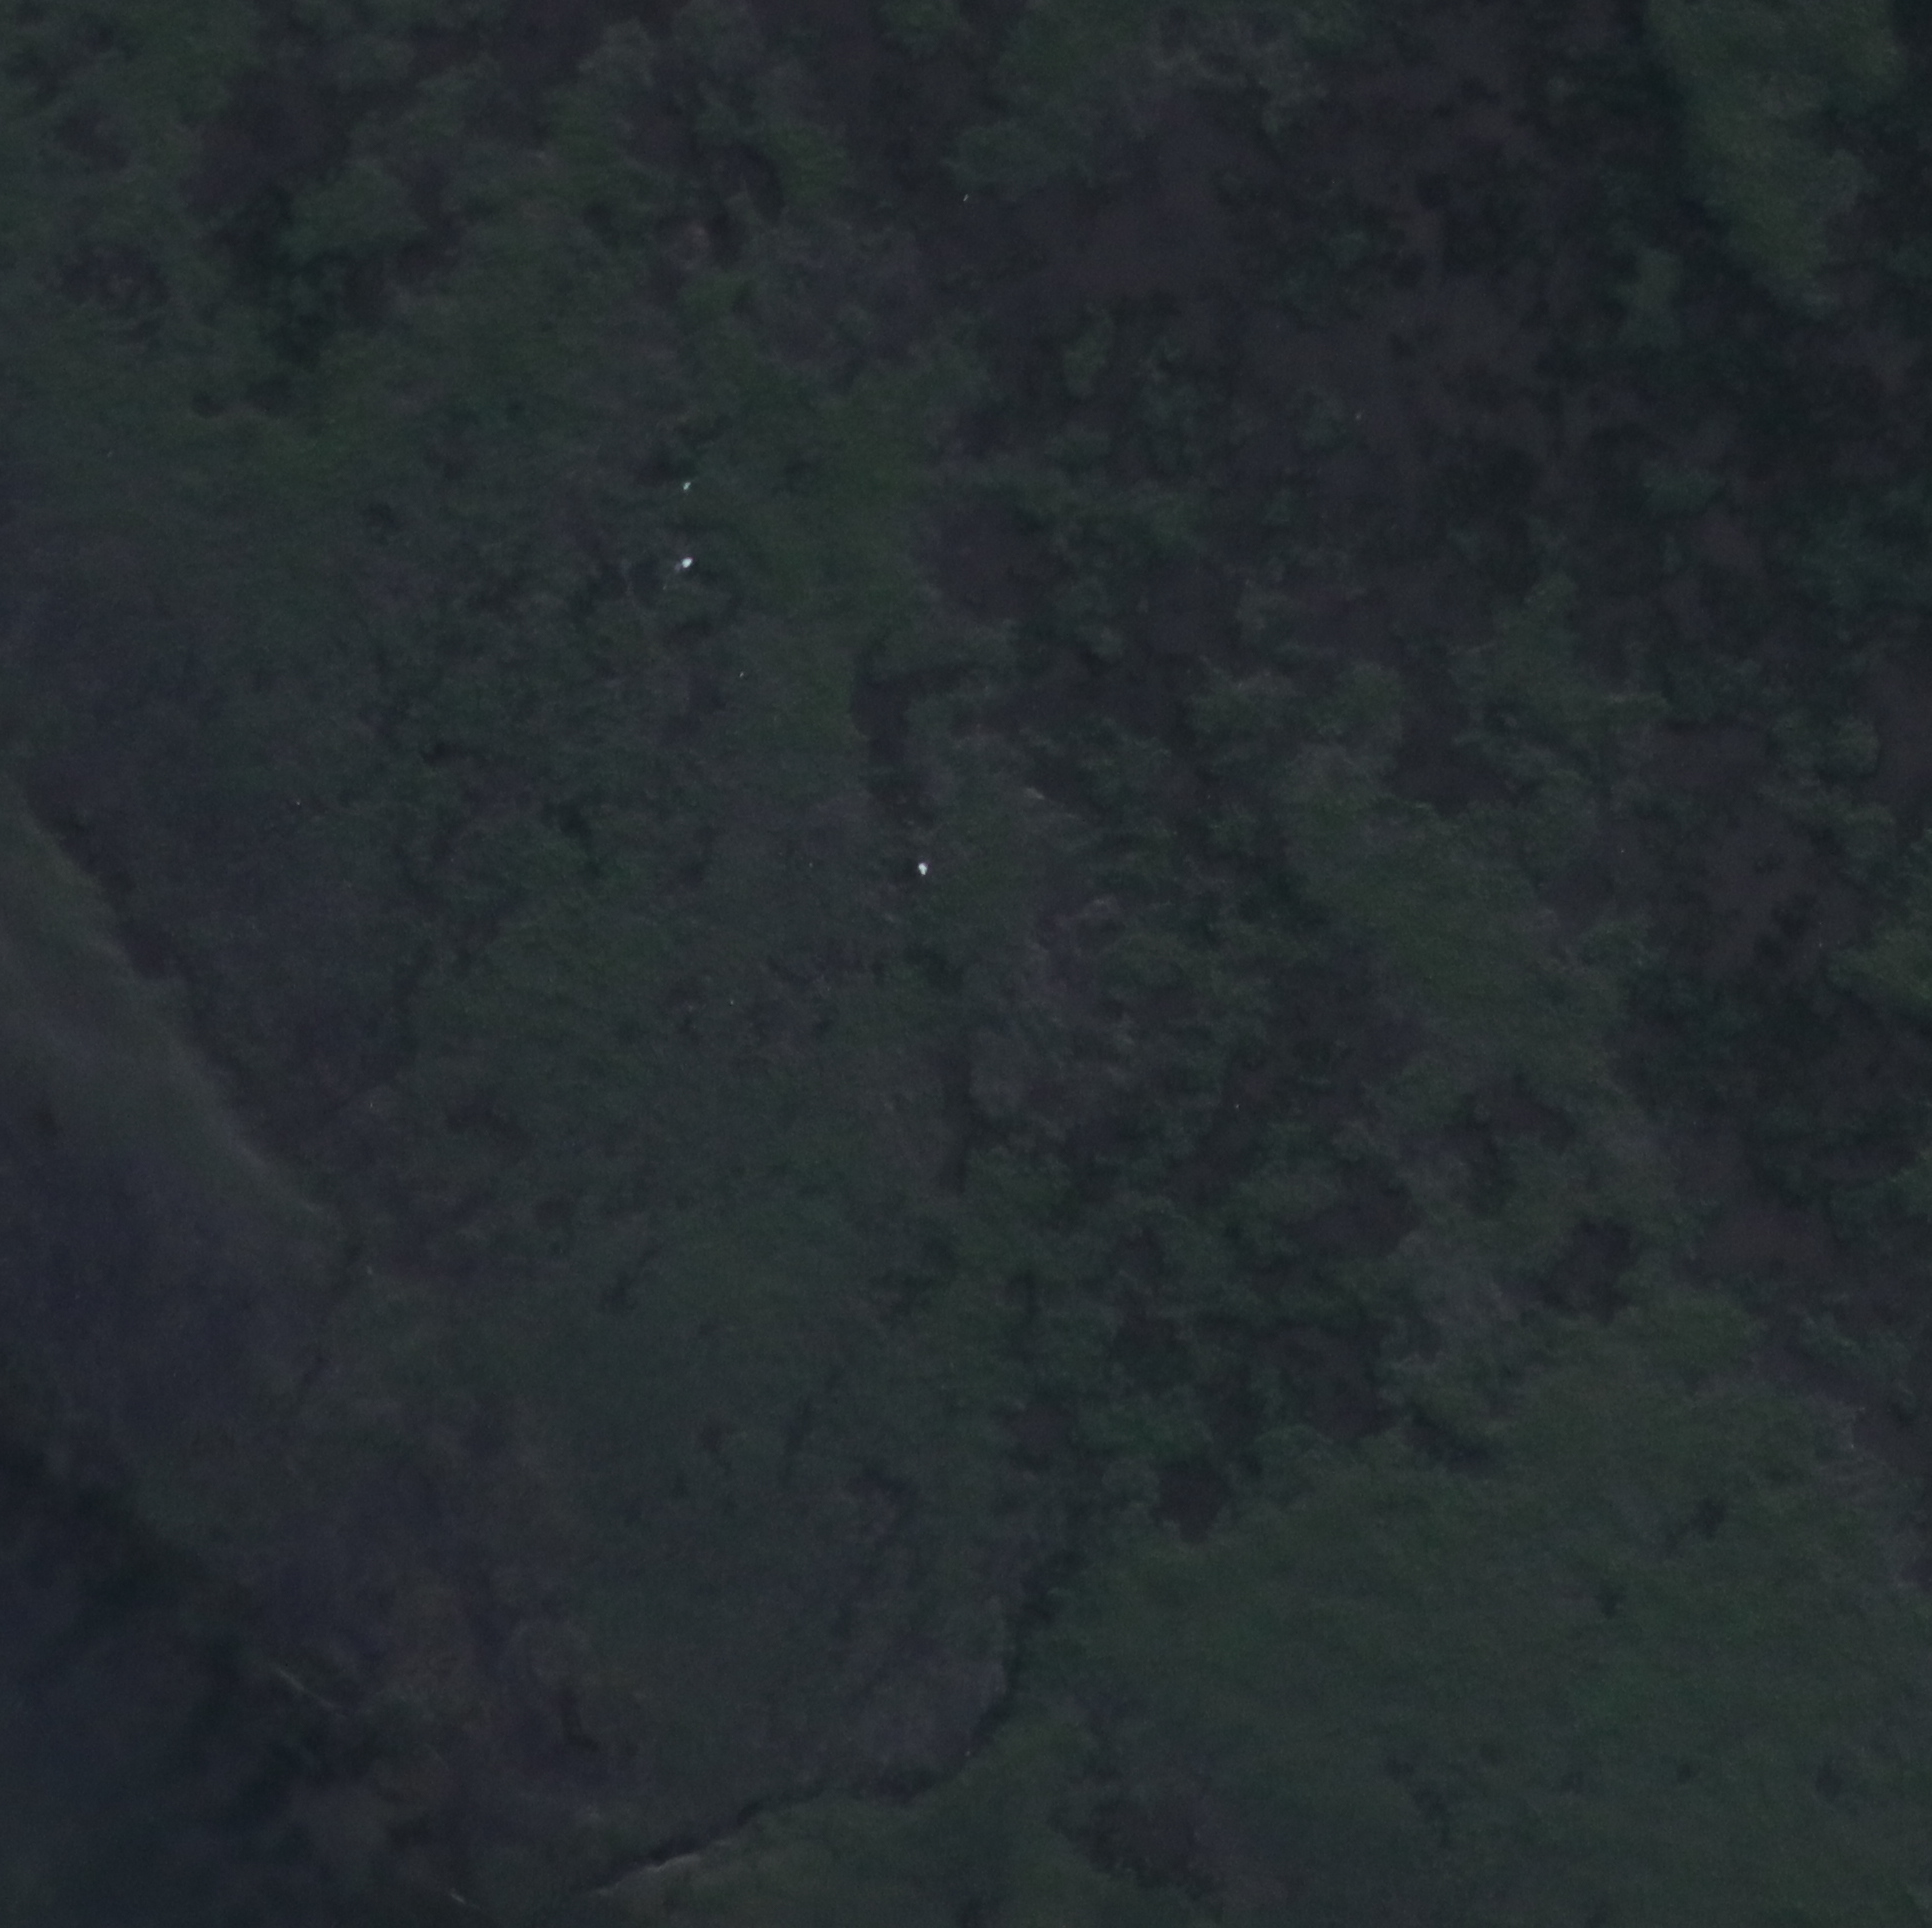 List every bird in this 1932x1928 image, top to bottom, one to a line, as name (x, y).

None